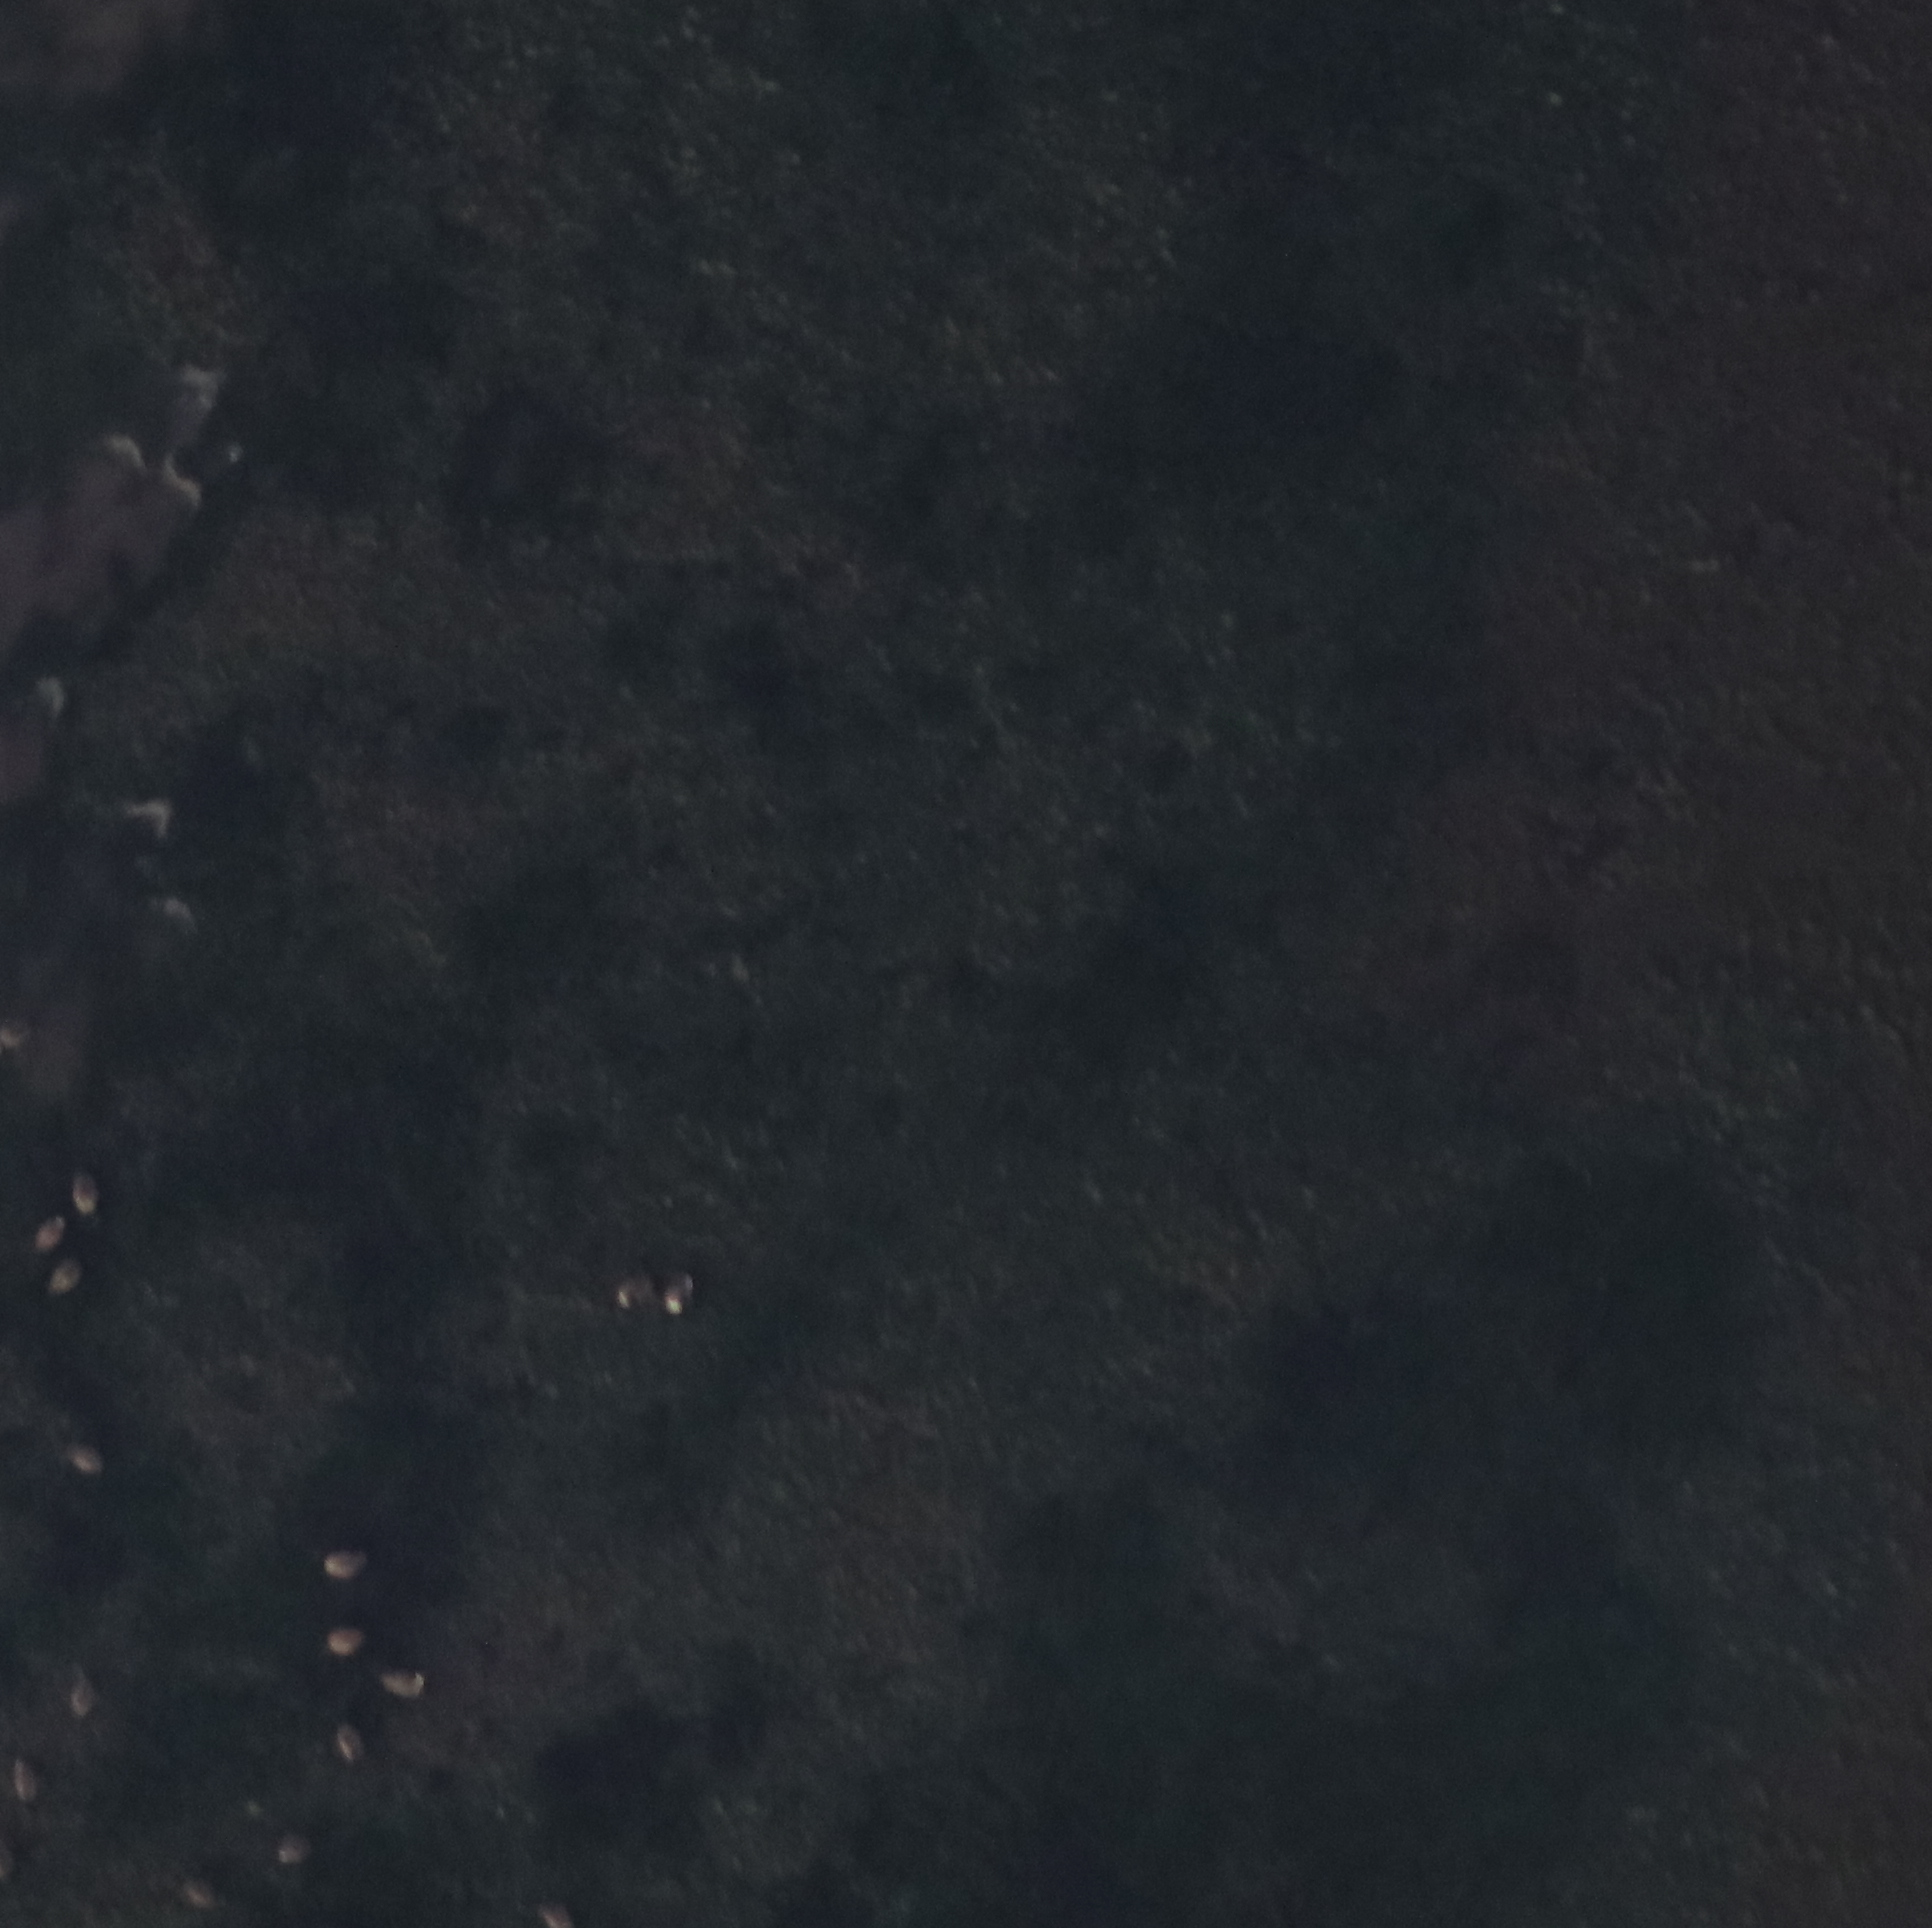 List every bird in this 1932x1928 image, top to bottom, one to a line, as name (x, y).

Canada goose (3, 1038)
Canada goose (81, 1192)
Canada goose (46, 1230)
Canada goose (68, 1276)
Canada goose (629, 1284)
Canada goose (683, 1297)
Canada goose (93, 1459)
Canada goose (348, 1566)
Canada goose (339, 1636)
Canada goose (409, 1682)
Canada goose (82, 1697)
Canada goose (354, 1751)
Canada goose (24, 1782)
Canada goose (297, 1840)
Canada goose (5, 1861)
Canada goose (198, 1896)